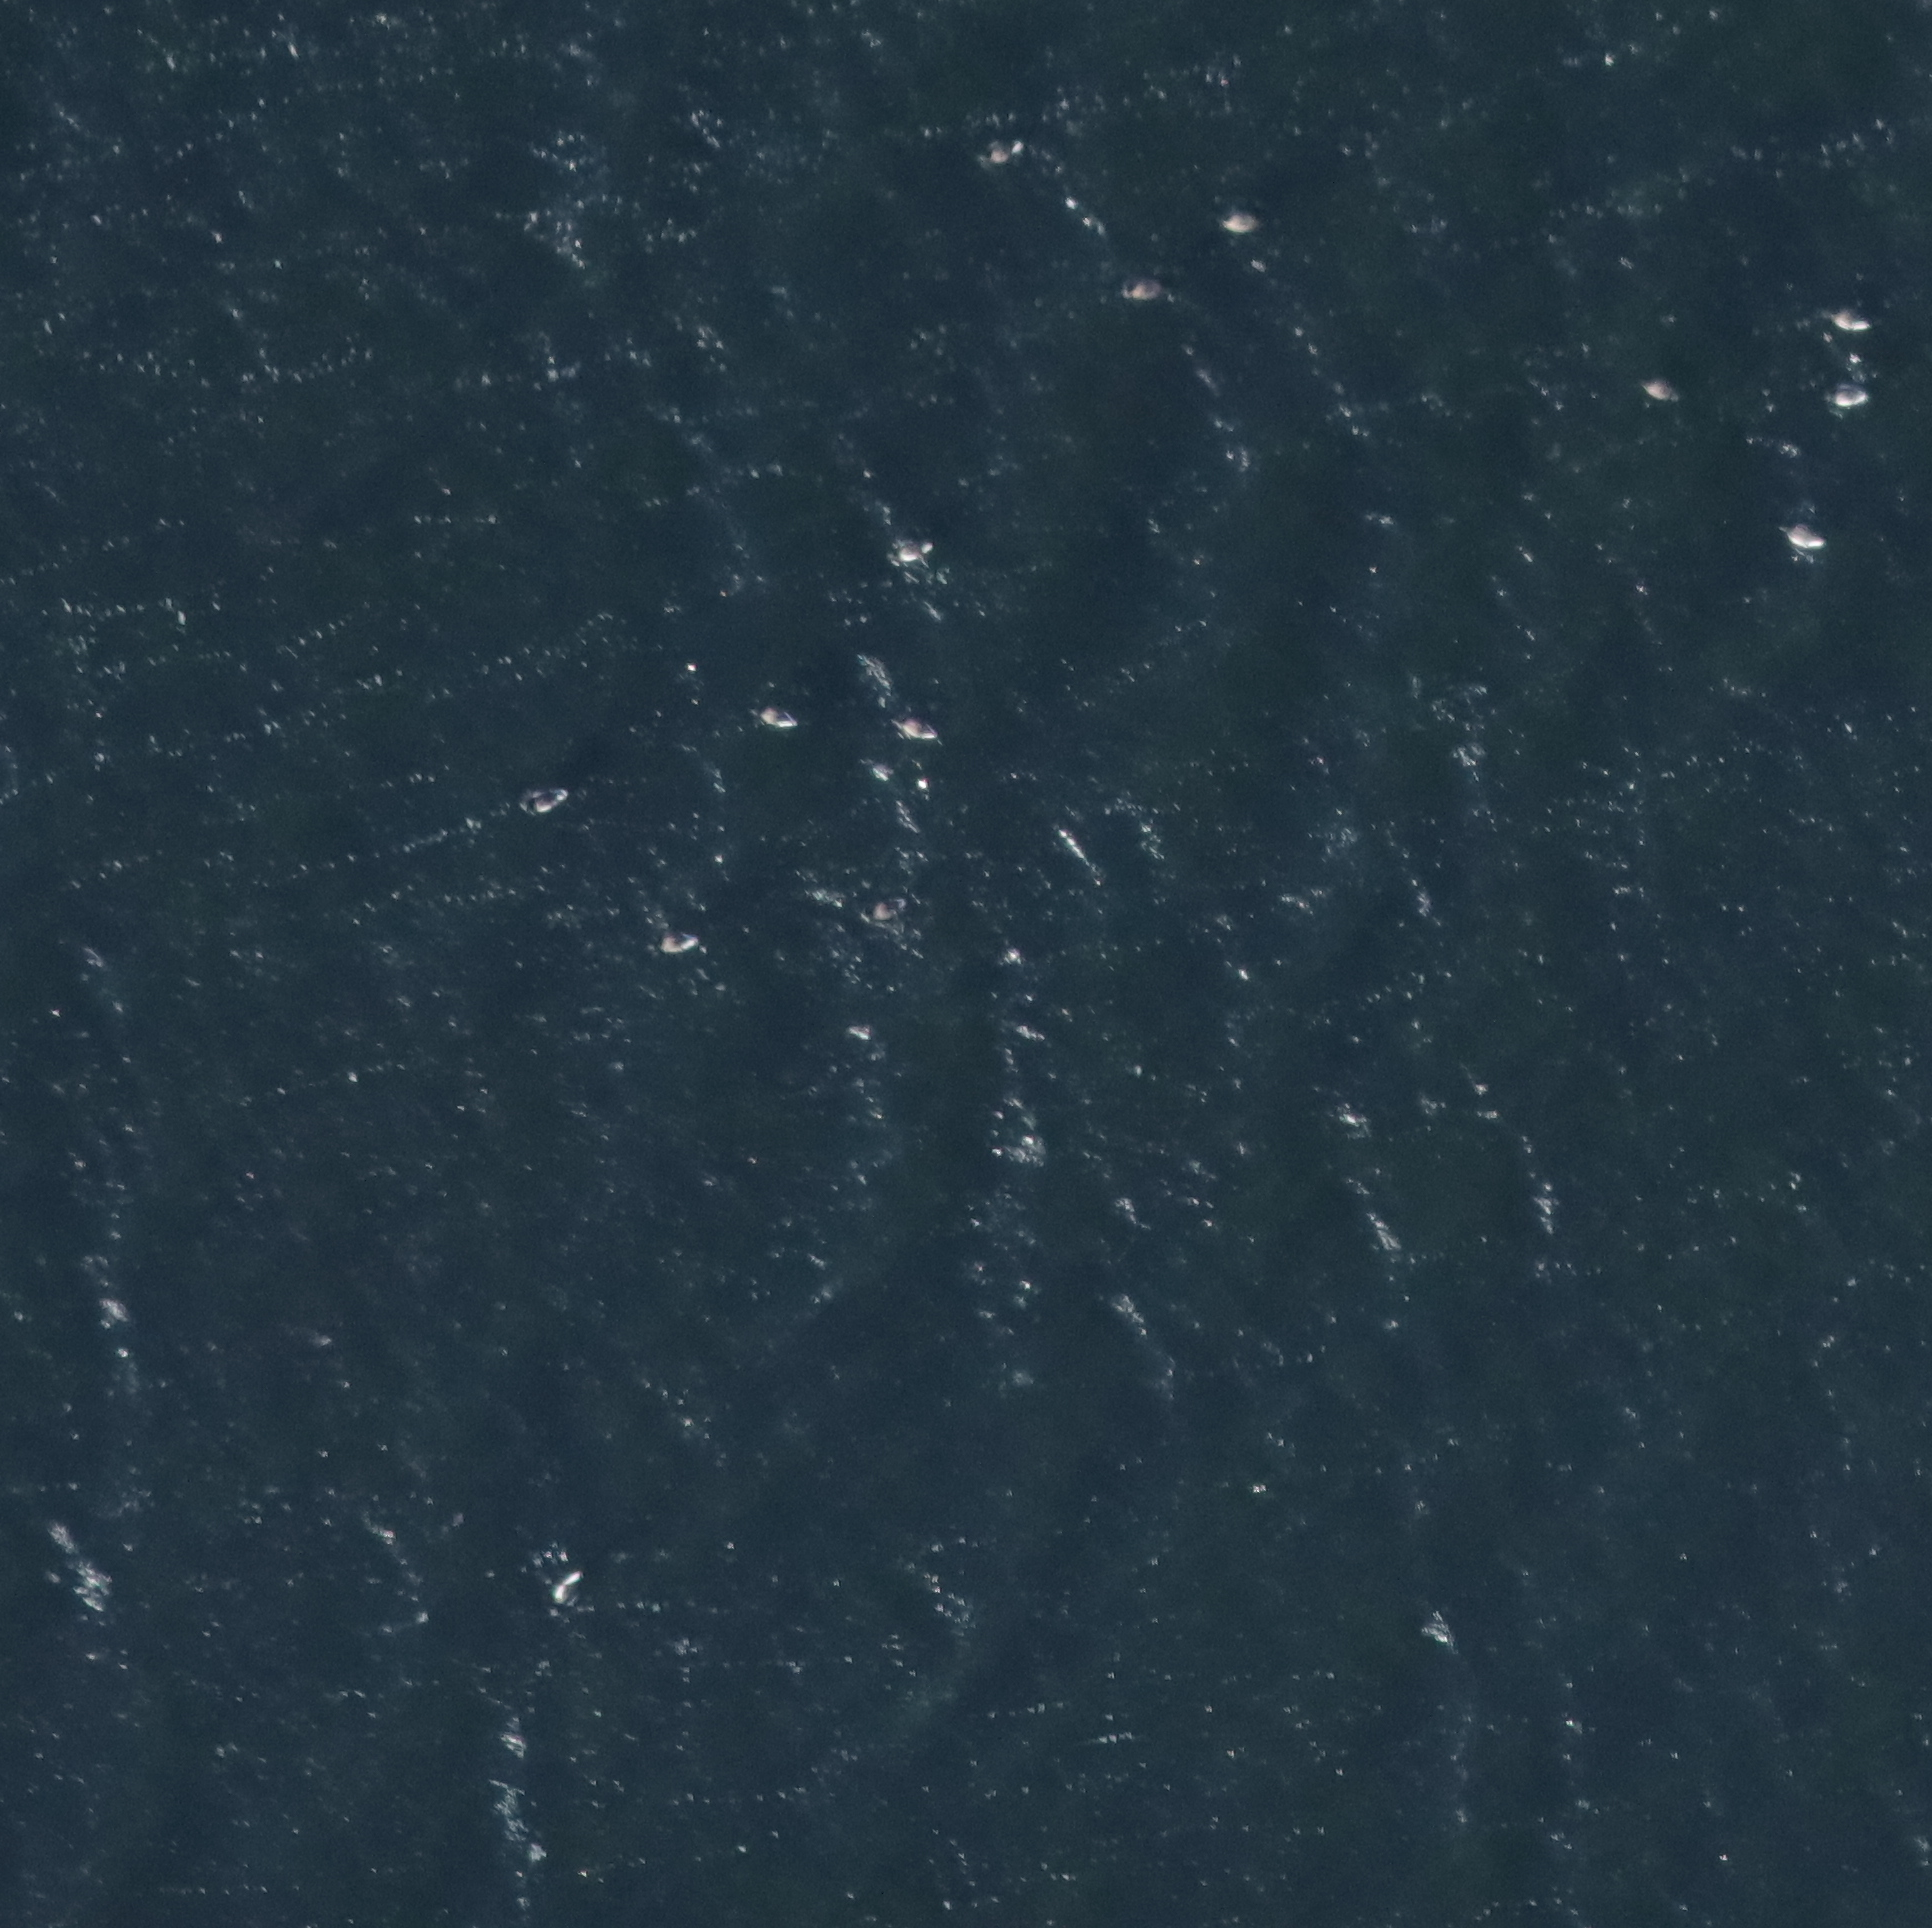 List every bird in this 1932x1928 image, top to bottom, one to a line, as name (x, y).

brant (1000, 153)
other bird (1243, 224)
other bird (1148, 291)
brant (1852, 321)
brant (1656, 386)
brant (1848, 398)
brant (1805, 537)
brant (910, 551)
brant (773, 716)
brant (915, 727)
brant (545, 800)
brant (888, 911)
brant (678, 944)
brant (568, 1593)